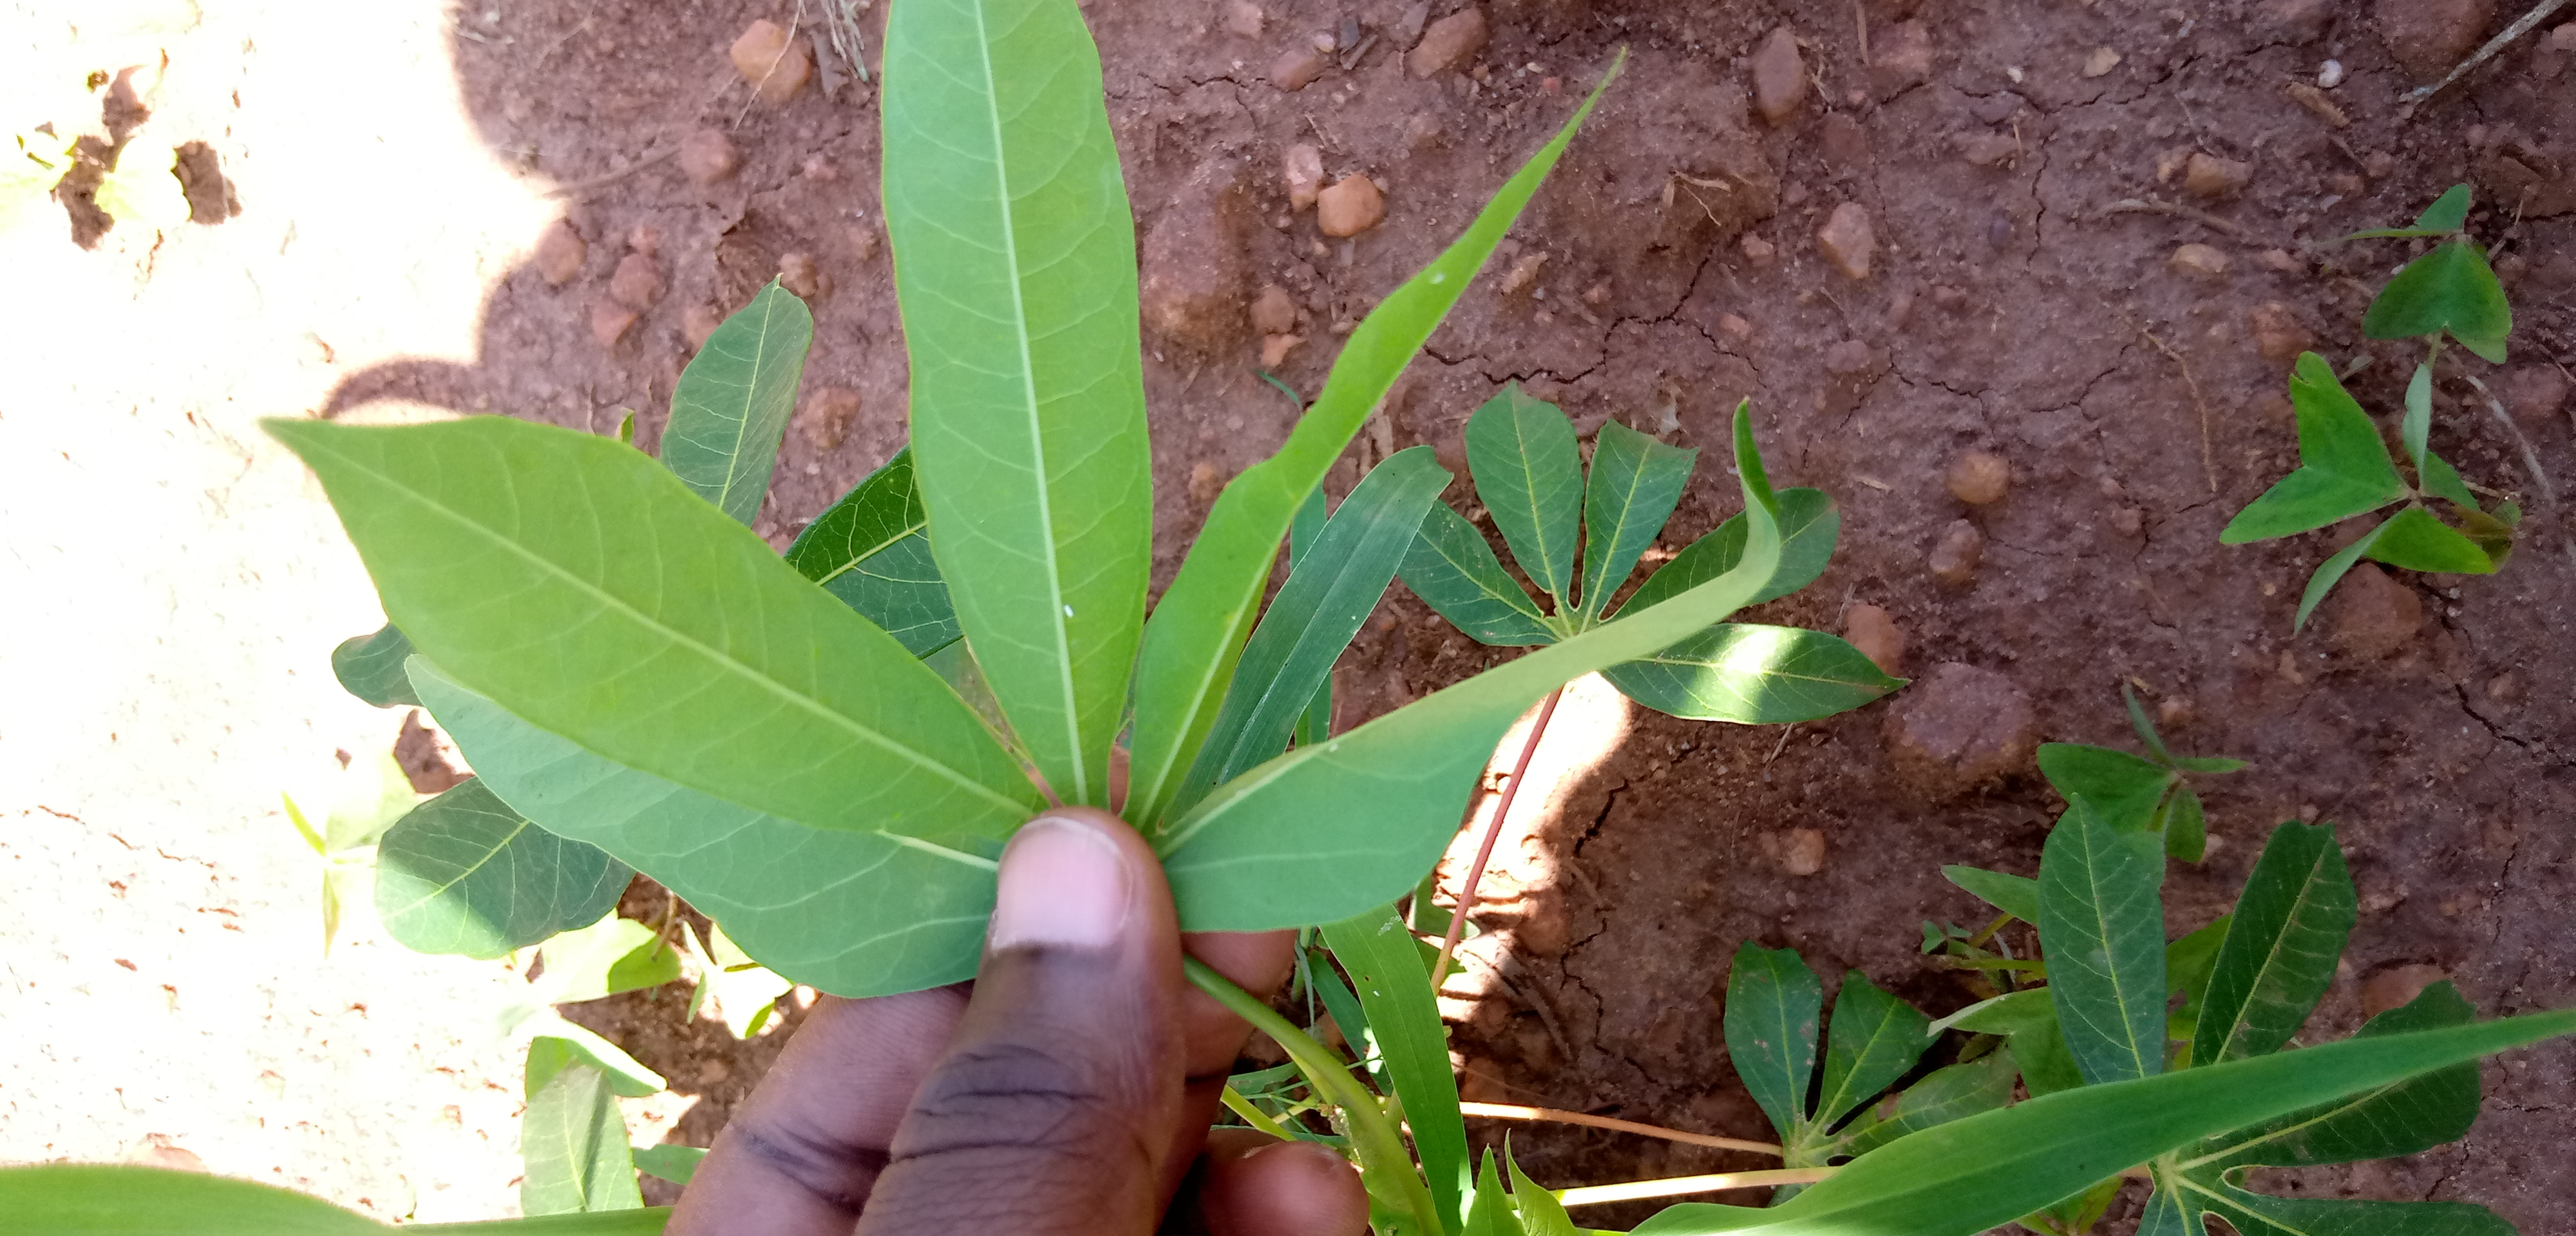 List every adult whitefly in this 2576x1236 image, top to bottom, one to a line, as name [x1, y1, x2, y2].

whitefly [1059, 595, 1081, 631]